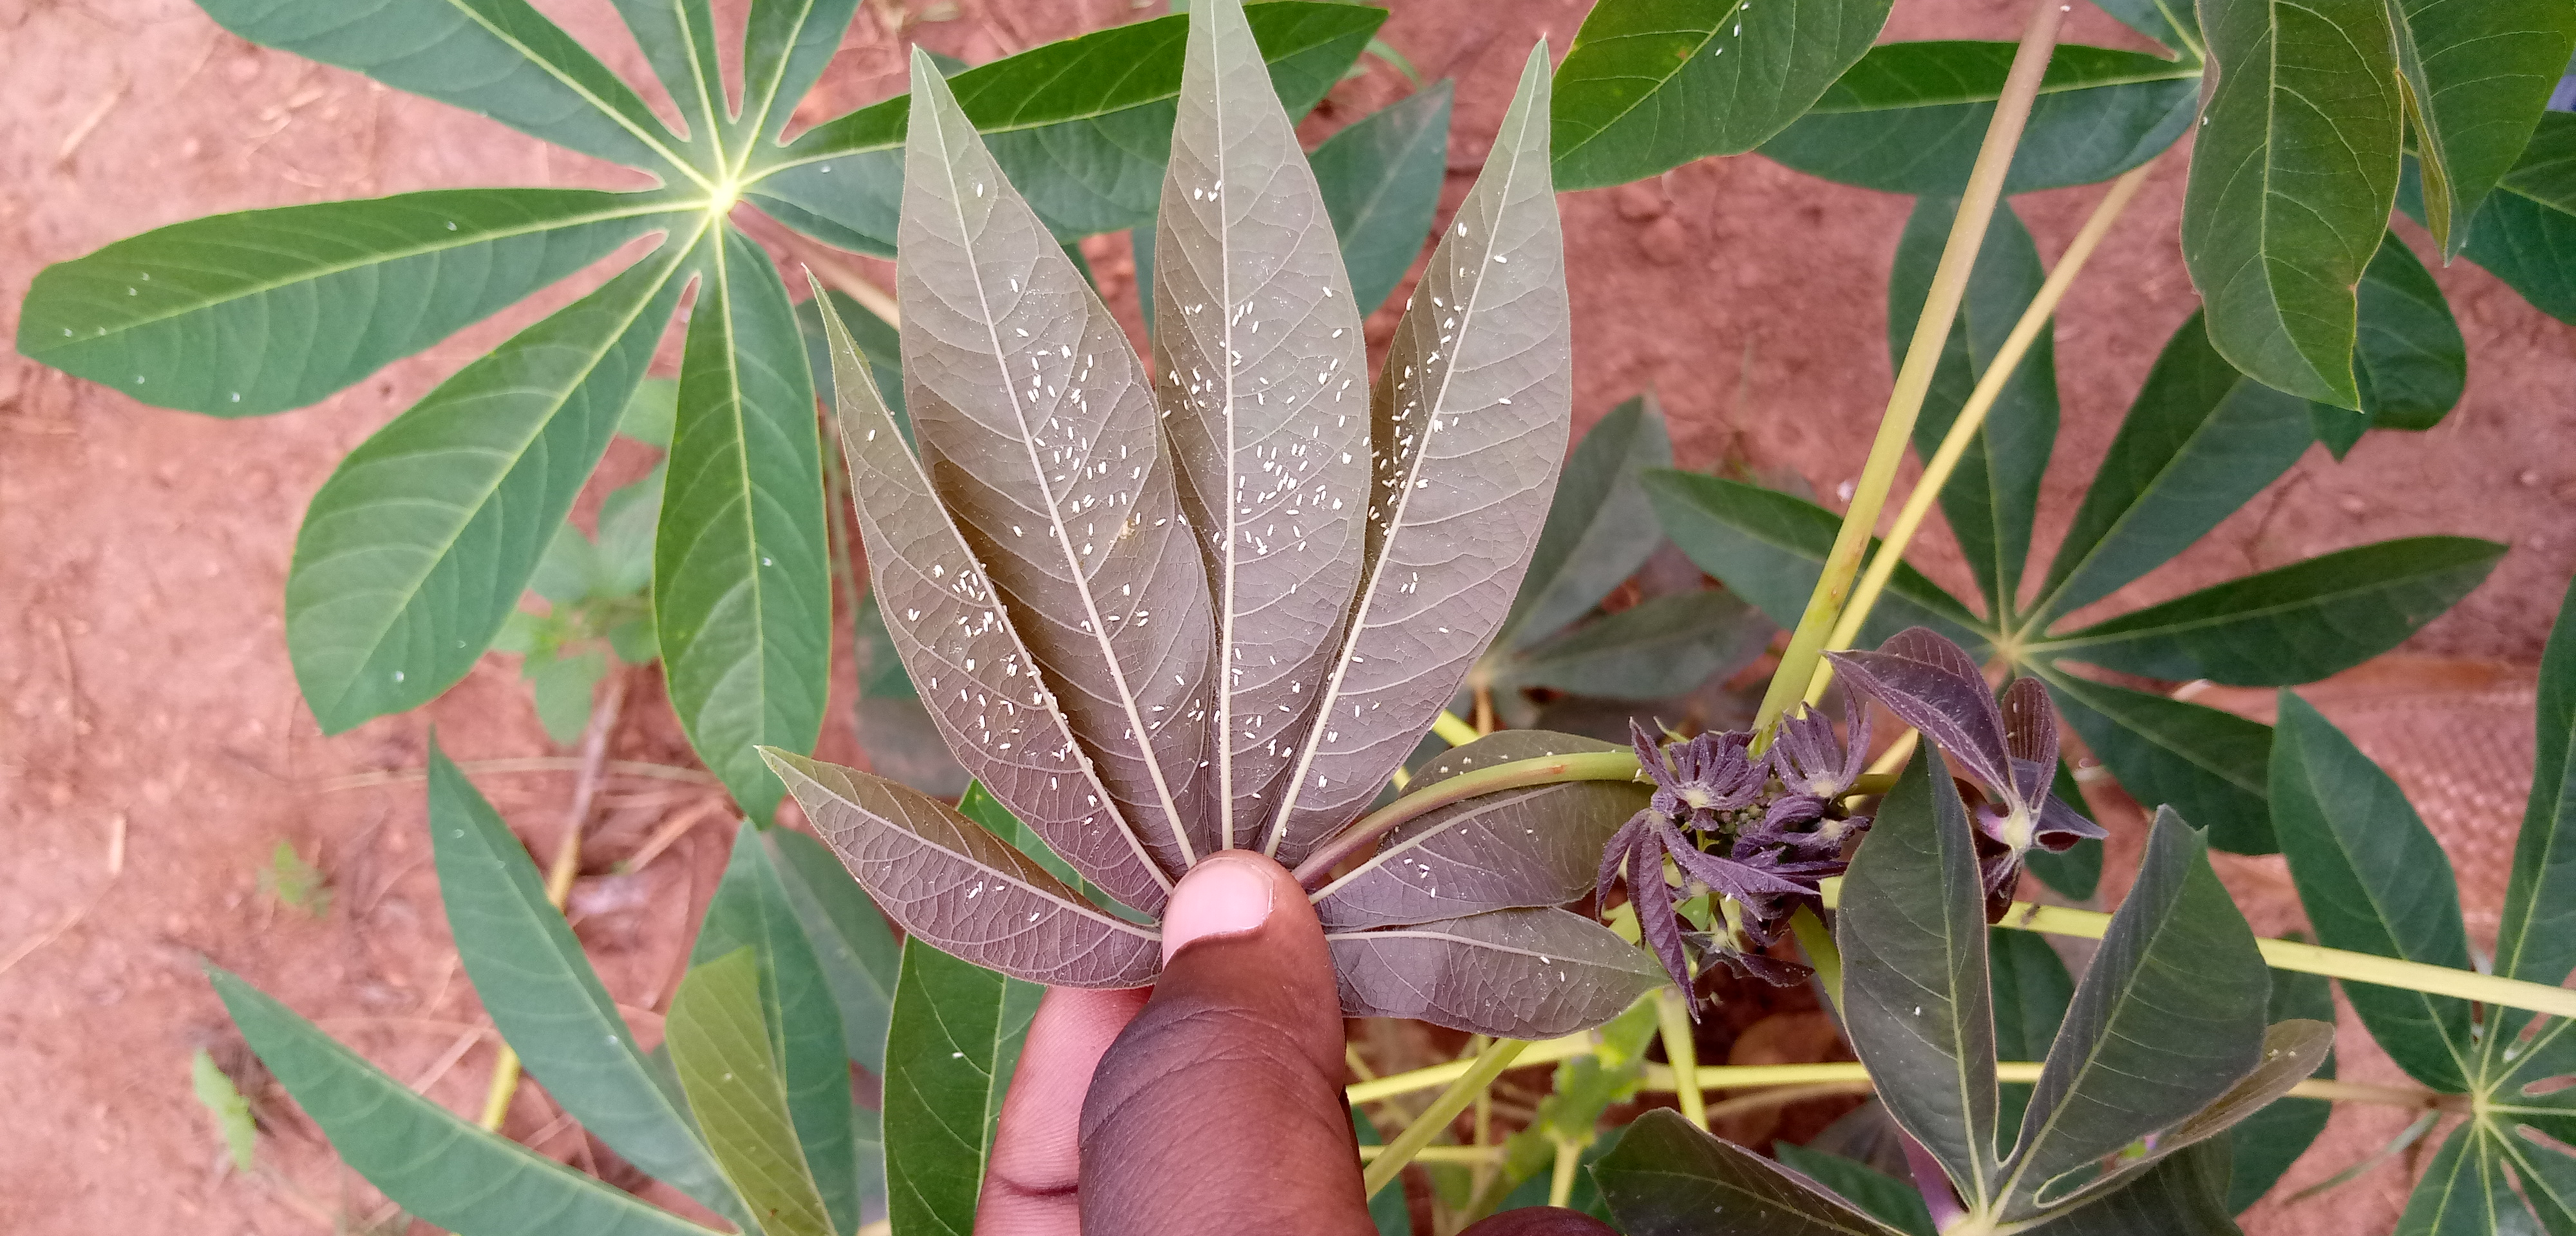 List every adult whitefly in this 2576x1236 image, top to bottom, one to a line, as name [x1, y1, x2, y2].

whitefly [1738, 3, 1752, 14]
whitefly [2058, 4, 2072, 14]
whitefly [1730, 22, 1741, 39]
whitefly [1712, 45, 1726, 59]
whitefly [2201, 114, 2210, 129]
whitefly [1213, 178, 1224, 192]
whitefly [974, 180, 989, 201]
whitefly [1194, 185, 1200, 194]
whitefly [1195, 188, 1204, 201]
whitefly [1207, 189, 1214, 198]
whitefly [1210, 191, 1219, 202]
whitefly [1457, 221, 1464, 237]
whitefly [1461, 226, 1468, 238]
whitefly [1492, 252, 1508, 265]
whitefly [1458, 266, 1465, 279]
whitefly [1008, 275, 1023, 295]
whitefly [1321, 285, 1334, 299]
whitefly [1405, 295, 1413, 312]
whitefly [1432, 296, 1444, 308]
whitefly [1245, 299, 1255, 316]
whitefly [1193, 301, 1204, 315]
whitefly [1182, 303, 1192, 317]
whitefly [1238, 303, 1244, 318]
whitefly [1452, 303, 1464, 313]
whitefly [1231, 314, 1239, 328]
whitefly [1443, 316, 1453, 330]
whitefly [1250, 319, 1262, 335]
whitefly [1448, 321, 1455, 330]
whitefly [1014, 325, 1032, 339]
whitefly [1330, 326, 1345, 339]
whitefly [1440, 334, 1452, 345]
whitefly [1217, 339, 1226, 348]
whitefly [1063, 344, 1073, 356]
whitefly [1060, 346, 1068, 359]
whitefly [1036, 348, 1051, 357]
whitefly [1230, 349, 1244, 359]
whitefly [1431, 351, 1441, 360]
whitefly [1085, 351, 1097, 369]
whitefly [1030, 353, 1043, 372]
whitefly [1426, 355, 1435, 364]
whitefly [1328, 357, 1340, 372]
whitefly [1231, 359, 1243, 368]
whitefly [1403, 364, 1413, 379]
whitefly [1079, 367, 1091, 384]
whitefly [1191, 367, 1203, 382]
whitefly [1426, 367, 1432, 375]
whitefly [1168, 369, 1175, 380]
whitefly [1321, 371, 1329, 385]
whitefly [1318, 371, 1323, 383]
whitefly [1036, 373, 1044, 389]
whitefly [1173, 373, 1180, 387]
whitefly [1031, 375, 1037, 388]
whitefly [1258, 375, 1270, 386]
whitefly [1204, 378, 1213, 393]
whitefly [1341, 378, 1351, 391]
whitefly [1396, 381, 1406, 391]
whitefly [1191, 382, 1197, 391]
whitefly [1045, 383, 1060, 400]
whitefly [1191, 386, 1201, 395]
whitefly [1032, 387, 1041, 400]
whitefly [1070, 387, 1082, 400]
whitefly [1026, 388, 1036, 404]
whitefly [1334, 390, 1342, 404]
whitefly [1256, 391, 1265, 407]
whitefly [1072, 393, 1082, 406]
whitefly [1285, 394, 1296, 406]
whitefly [1497, 397, 1513, 406]
whitefly [1182, 398, 1191, 412]
whitefly [1080, 398, 1089, 416]
whitefly [1197, 398, 1207, 408]
whitefly [1406, 400, 1417, 407]
whitefly [1221, 404, 1228, 416]
whitefly [1401, 407, 1410, 420]
whitefly [1160, 408, 1173, 420]
whitefly [1337, 412, 1347, 429]
whitefly [1390, 413, 1401, 422]
whitefly [1049, 415, 1063, 431]
whitefly [1450, 415, 1461, 428]
whitefly [1433, 418, 1439, 435]
whitefly [1439, 420, 1444, 432]
whitefly [1065, 424, 1076, 441]
whitefly [1312, 424, 1321, 439]
whitefly [1394, 424, 1401, 438]
whitefly [864, 427, 879, 444]
whitefly [1406, 433, 1414, 447]
whitefly [1080, 434, 1090, 451]
whitefly [1361, 434, 1370, 448]
whitefly [1032, 436, 1048, 447]
whitefly [1399, 437, 1408, 446]
whitefly [1119, 442, 1129, 462]
whitefly [1255, 442, 1264, 458]
whitefly [1291, 442, 1298, 456]
whitefly [1298, 443, 1307, 458]
whitefly [1065, 444, 1075, 462]
whitefly [1269, 444, 1278, 460]
whitefly [1052, 447, 1063, 465]
whitefly [1400, 447, 1409, 459]
whitefly [1371, 448, 1381, 458]
whitefly [1341, 450, 1347, 465]
whitefly [1347, 451, 1352, 465]
whitefly [1072, 454, 1082, 471]
whitefly [1392, 454, 1400, 466]
whitefly [1379, 458, 1388, 470]
whitefly [1298, 458, 1310, 473]
whitefly [1097, 460, 1102, 474]
whitefly [1102, 460, 1108, 477]
whitefly [1263, 460, 1271, 469]
whitefly [1265, 460, 1276, 473]
whitefly [1129, 463, 1146, 481]
whitefly [1275, 463, 1283, 476]
whitefly [1084, 464, 1094, 481]
whitefly [1394, 468, 1404, 477]
whitefly [1283, 471, 1289, 485]
whitefly [1052, 472, 1068, 483]
whitefly [1237, 473, 1247, 489]
whitefly [1287, 476, 1293, 491]
whitefly [1292, 477, 1298, 489]
whitefly [1416, 477, 1430, 485]
whitefly [1276, 478, 1283, 492]
whitefly [1388, 478, 1396, 487]
whitefly [1399, 478, 1408, 490]
whitefly [1380, 479, 1388, 487]
whitefly [1418, 482, 1428, 490]
whitefly [1315, 483, 1327, 493]
whitefly [1119, 487, 1129, 507]
whitefly [1235, 489, 1244, 504]
whitefly [1256, 489, 1265, 504]
whitefly [1320, 490, 1327, 501]
whitefly [1265, 491, 1278, 500]
whitefly [1108, 491, 1116, 510]
whitefly [1295, 492, 1303, 507]
whitefly [1081, 492, 1092, 505]
whitefly [1312, 493, 1321, 506]
whitefly [1386, 493, 1396, 507]
whitefly [1084, 496, 1096, 509]
whitefly [1332, 497, 1341, 510]
whitefly [1075, 498, 1082, 515]
whitefly [1071, 499, 1076, 514]
whitefly [1336, 501, 1343, 510]
whitefly [1368, 504, 1376, 517]
whitefly [1240, 505, 1253, 516]
whitefly [1284, 508, 1300, 516]
whitefly [1134, 509, 1143, 527]
whitefly [1370, 511, 1380, 521]
whitefly [1177, 512, 1190, 527]
whitefly [1152, 516, 1169, 530]
whitefly [1085, 521, 1097, 538]
whitefly [1379, 521, 1388, 528]
whitefly [1266, 522, 1274, 538]
whitefly [1046, 523, 1058, 539]
whitefly [1012, 523, 1026, 539]
whitefly [1292, 524, 1303, 539]
whitefly [1383, 527, 1391, 537]
whitefly [1244, 530, 1253, 543]
whitefly [1211, 530, 1221, 543]
whitefly [1254, 535, 1264, 547]
whitefly [1220, 539, 1228, 552]
whitefly [1297, 539, 1307, 552]
whitefly [1081, 542, 1090, 555]
whitefly [1086, 545, 1093, 556]
whitefly [1256, 545, 1268, 553]
whitefly [1260, 548, 1268, 556]
whitefly [978, 561, 987, 571]
whitefly [933, 562, 940, 578]
whitefly [940, 563, 947, 577]
whitefly [957, 568, 972, 578]
whitefly [1412, 570, 1419, 582]
whitefly [971, 572, 981, 587]
whitefly [959, 577, 968, 592]
whitefly [1409, 581, 1417, 594]
whitefly [951, 581, 961, 593]
whitefly [1399, 581, 1409, 593]
whitefly [1290, 582, 1298, 595]
whitefly [1121, 583, 1126, 597]
whitefly [1126, 583, 1132, 597]
whitefly [967, 583, 978, 597]
whitefly [978, 588, 987, 603]
whitefly [907, 606, 914, 621]
whitefly [1135, 606, 1150, 617]
whitefly [912, 608, 922, 623]
whitefly [990, 609, 997, 623]
whitefly [984, 610, 992, 625]
whitefly [1104, 612, 1124, 624]
whitefly [958, 613, 969, 626]
whitefly [1137, 617, 1150, 628]
whitefly [981, 617, 990, 633]
whitefly [996, 617, 1008, 635]
whitefly [1079, 618, 1086, 629]
whitefly [1084, 619, 1094, 635]
whitefly [964, 623, 973, 639]
whitefly [1437, 626, 1450, 635]
whitefly [973, 626, 983, 637]
whitefly [1234, 646, 1244, 661]
whitefly [1009, 652, 1017, 663]
whitefly [1268, 653, 1279, 667]
whitefly [1350, 655, 1365, 664]
whitefly [971, 656, 978, 670]
whitefly [965, 657, 972, 673]
whitefly [1010, 661, 1018, 679]
whitefly [1005, 662, 1014, 677]
whitefly [1231, 667, 1244, 675]
whitefly [1023, 669, 1037, 679]
whitefly [1327, 670, 1336, 682]
whitefly [1173, 673, 1188, 686]
whitefly [1233, 673, 1240, 688]
whitefly [929, 675, 941, 691]
whitefly [1296, 681, 1302, 695]
whitefly [1291, 684, 1296, 693]
whitefly [960, 686, 970, 704]
whitefly [1032, 689, 1037, 706]
whitefly [976, 691, 989, 708]
whitefly [1037, 691, 1044, 706]
whitefly [1193, 695, 1200, 709]
whitefly [998, 699, 1010, 706]
whitefly [1007, 702, 1016, 716]
whitefly [1150, 702, 1168, 713]
whitefly [1371, 702, 1381, 711]
whitefly [1354, 703, 1361, 720]
whitefly [1277, 704, 1291, 713]
whitefly [1186, 707, 1198, 718]
whitefly [1196, 708, 1205, 724]
whitefly [1213, 709, 1220, 723]
whitefly [1059, 711, 1069, 720]
whitefly [978, 712, 986, 731]
whitefly [1256, 713, 1262, 729]
whitefly [1244, 715, 1255, 726]
whitefly [1147, 718, 1164, 731]
whitefly [1009, 724, 1021, 736]
whitefly [1120, 726, 1134, 741]
whitefly [981, 729, 992, 746]
whitefly [1243, 730, 1256, 740]
whitefly [1327, 730, 1334, 742]
whitefly [1330, 731, 1338, 744]
whitefly [1064, 738, 1078, 755]
whitefly [1267, 738, 1277, 749]
whitefly [994, 741, 1014, 753]
whitefly [1269, 745, 1276, 756]
whitefly [1059, 746, 1068, 764]
whitefly [1281, 746, 1291, 758]
whitefly [1286, 749, 1293, 758]
whitefly [1049, 749, 1061, 759]
whitefly [1545, 749, 1554, 757]
whitefly [1084, 754, 1094, 765]
whitefly [1462, 755, 1468, 765]
whitefly [1198, 757, 1212, 771]
whitefly [1468, 757, 1472, 763]
whitefly [1439, 764, 1444, 775]
whitefly [1444, 765, 1449, 773]
whitefly [1634, 767, 1642, 778]
whitefly [1318, 773, 1325, 788]
whitefly [1048, 774, 1060, 792]
whitefly [1322, 778, 1328, 788]
whitefly [1251, 791, 1262, 800]
whitefly [1091, 792, 1099, 803]
whitefly [1087, 793, 1095, 808]
whitefly [1081, 814, 1094, 827]
whitefly [1280, 825, 1288, 839]
whitefly [1393, 825, 1401, 834]
whitefly [1459, 827, 1469, 836]
whitefly [1524, 827, 1535, 836]
whitefly [1402, 856, 1414, 865]
whitefly [1417, 863, 1431, 871]
whitefly [1419, 870, 1430, 880]
whitefly [977, 879, 985, 894]
whitefly [992, 883, 1009, 893]
whitefly [966, 886, 979, 901]
whitefly [1429, 886, 1437, 899]
whitefly [1027, 908, 1043, 924]
whitefly [1539, 955, 1551, 966]
whitefly [1558, 969, 1567, 984]
whitefly [1913, 1005, 1923, 1018]